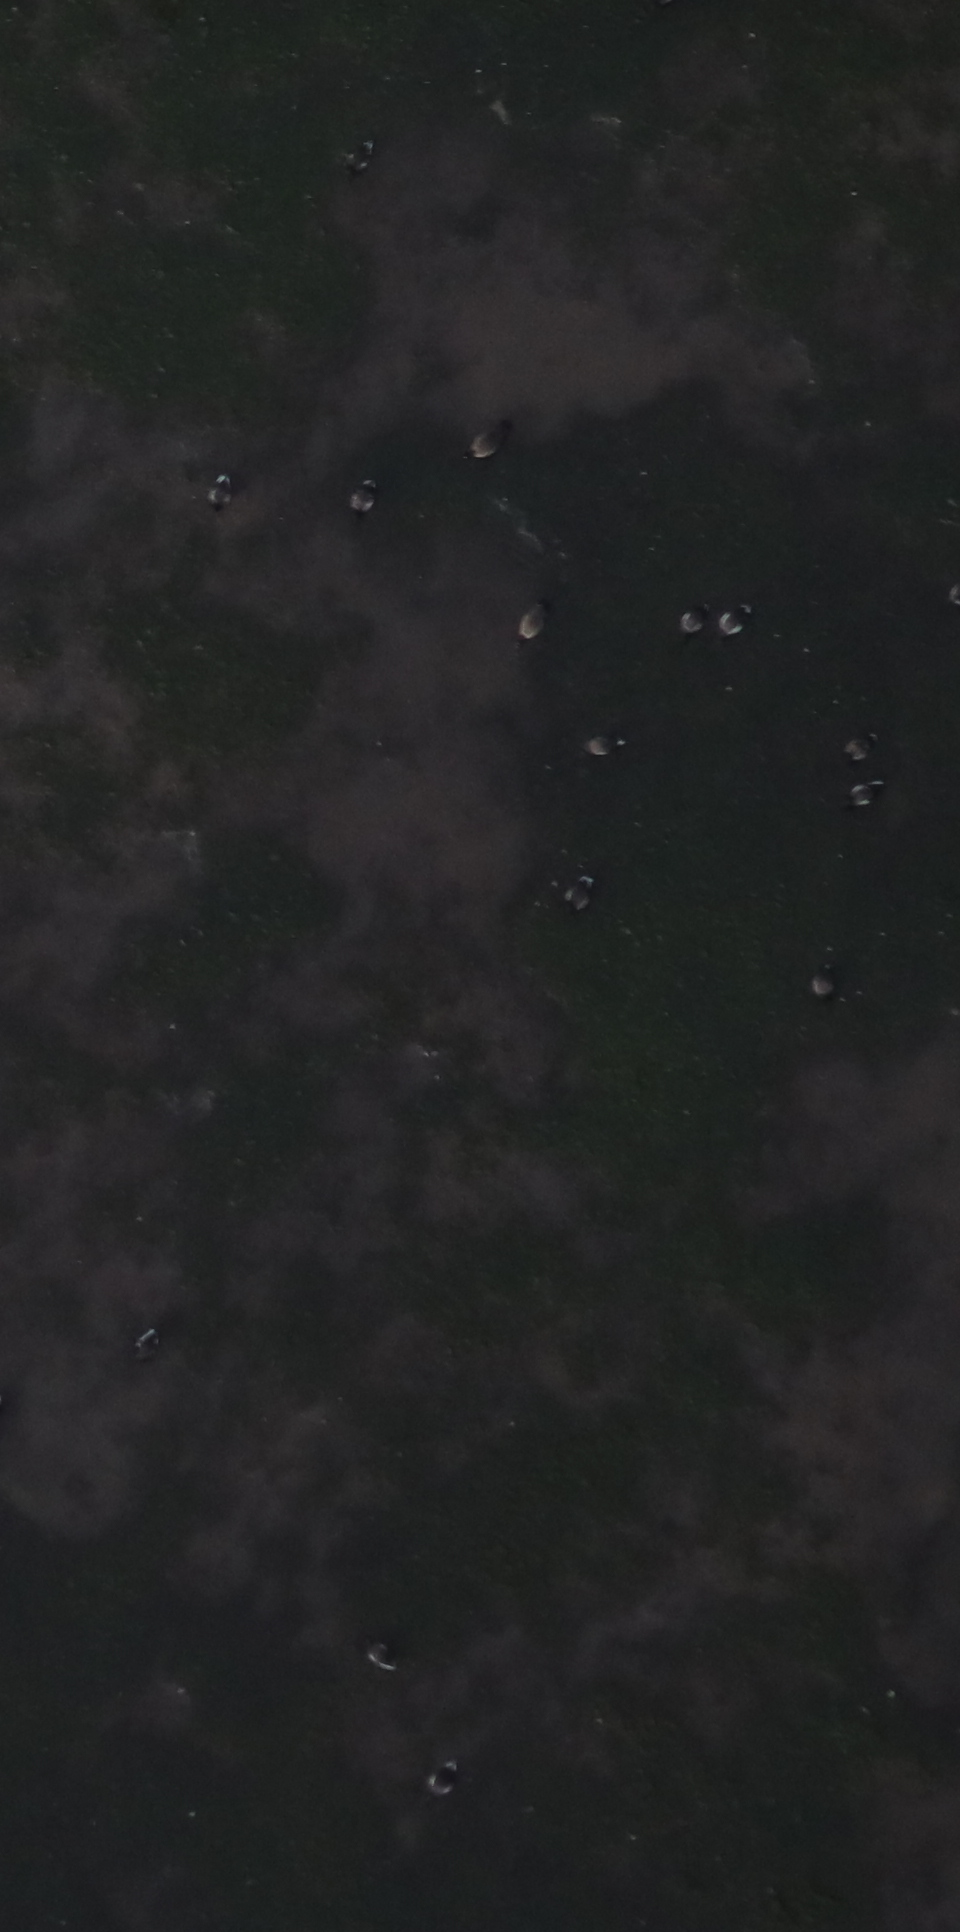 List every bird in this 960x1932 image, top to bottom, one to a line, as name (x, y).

brant (358, 155)
Canada goose (482, 447)
brant (219, 494)
brant (363, 497)
Canada goose (530, 623)
brant (729, 624)
brant (691, 627)
Canada goose (610, 741)
brant (860, 747)
brant (864, 792)
brant (580, 895)
brant (822, 988)
brant (143, 1347)
brant (377, 1655)
brant (443, 1785)